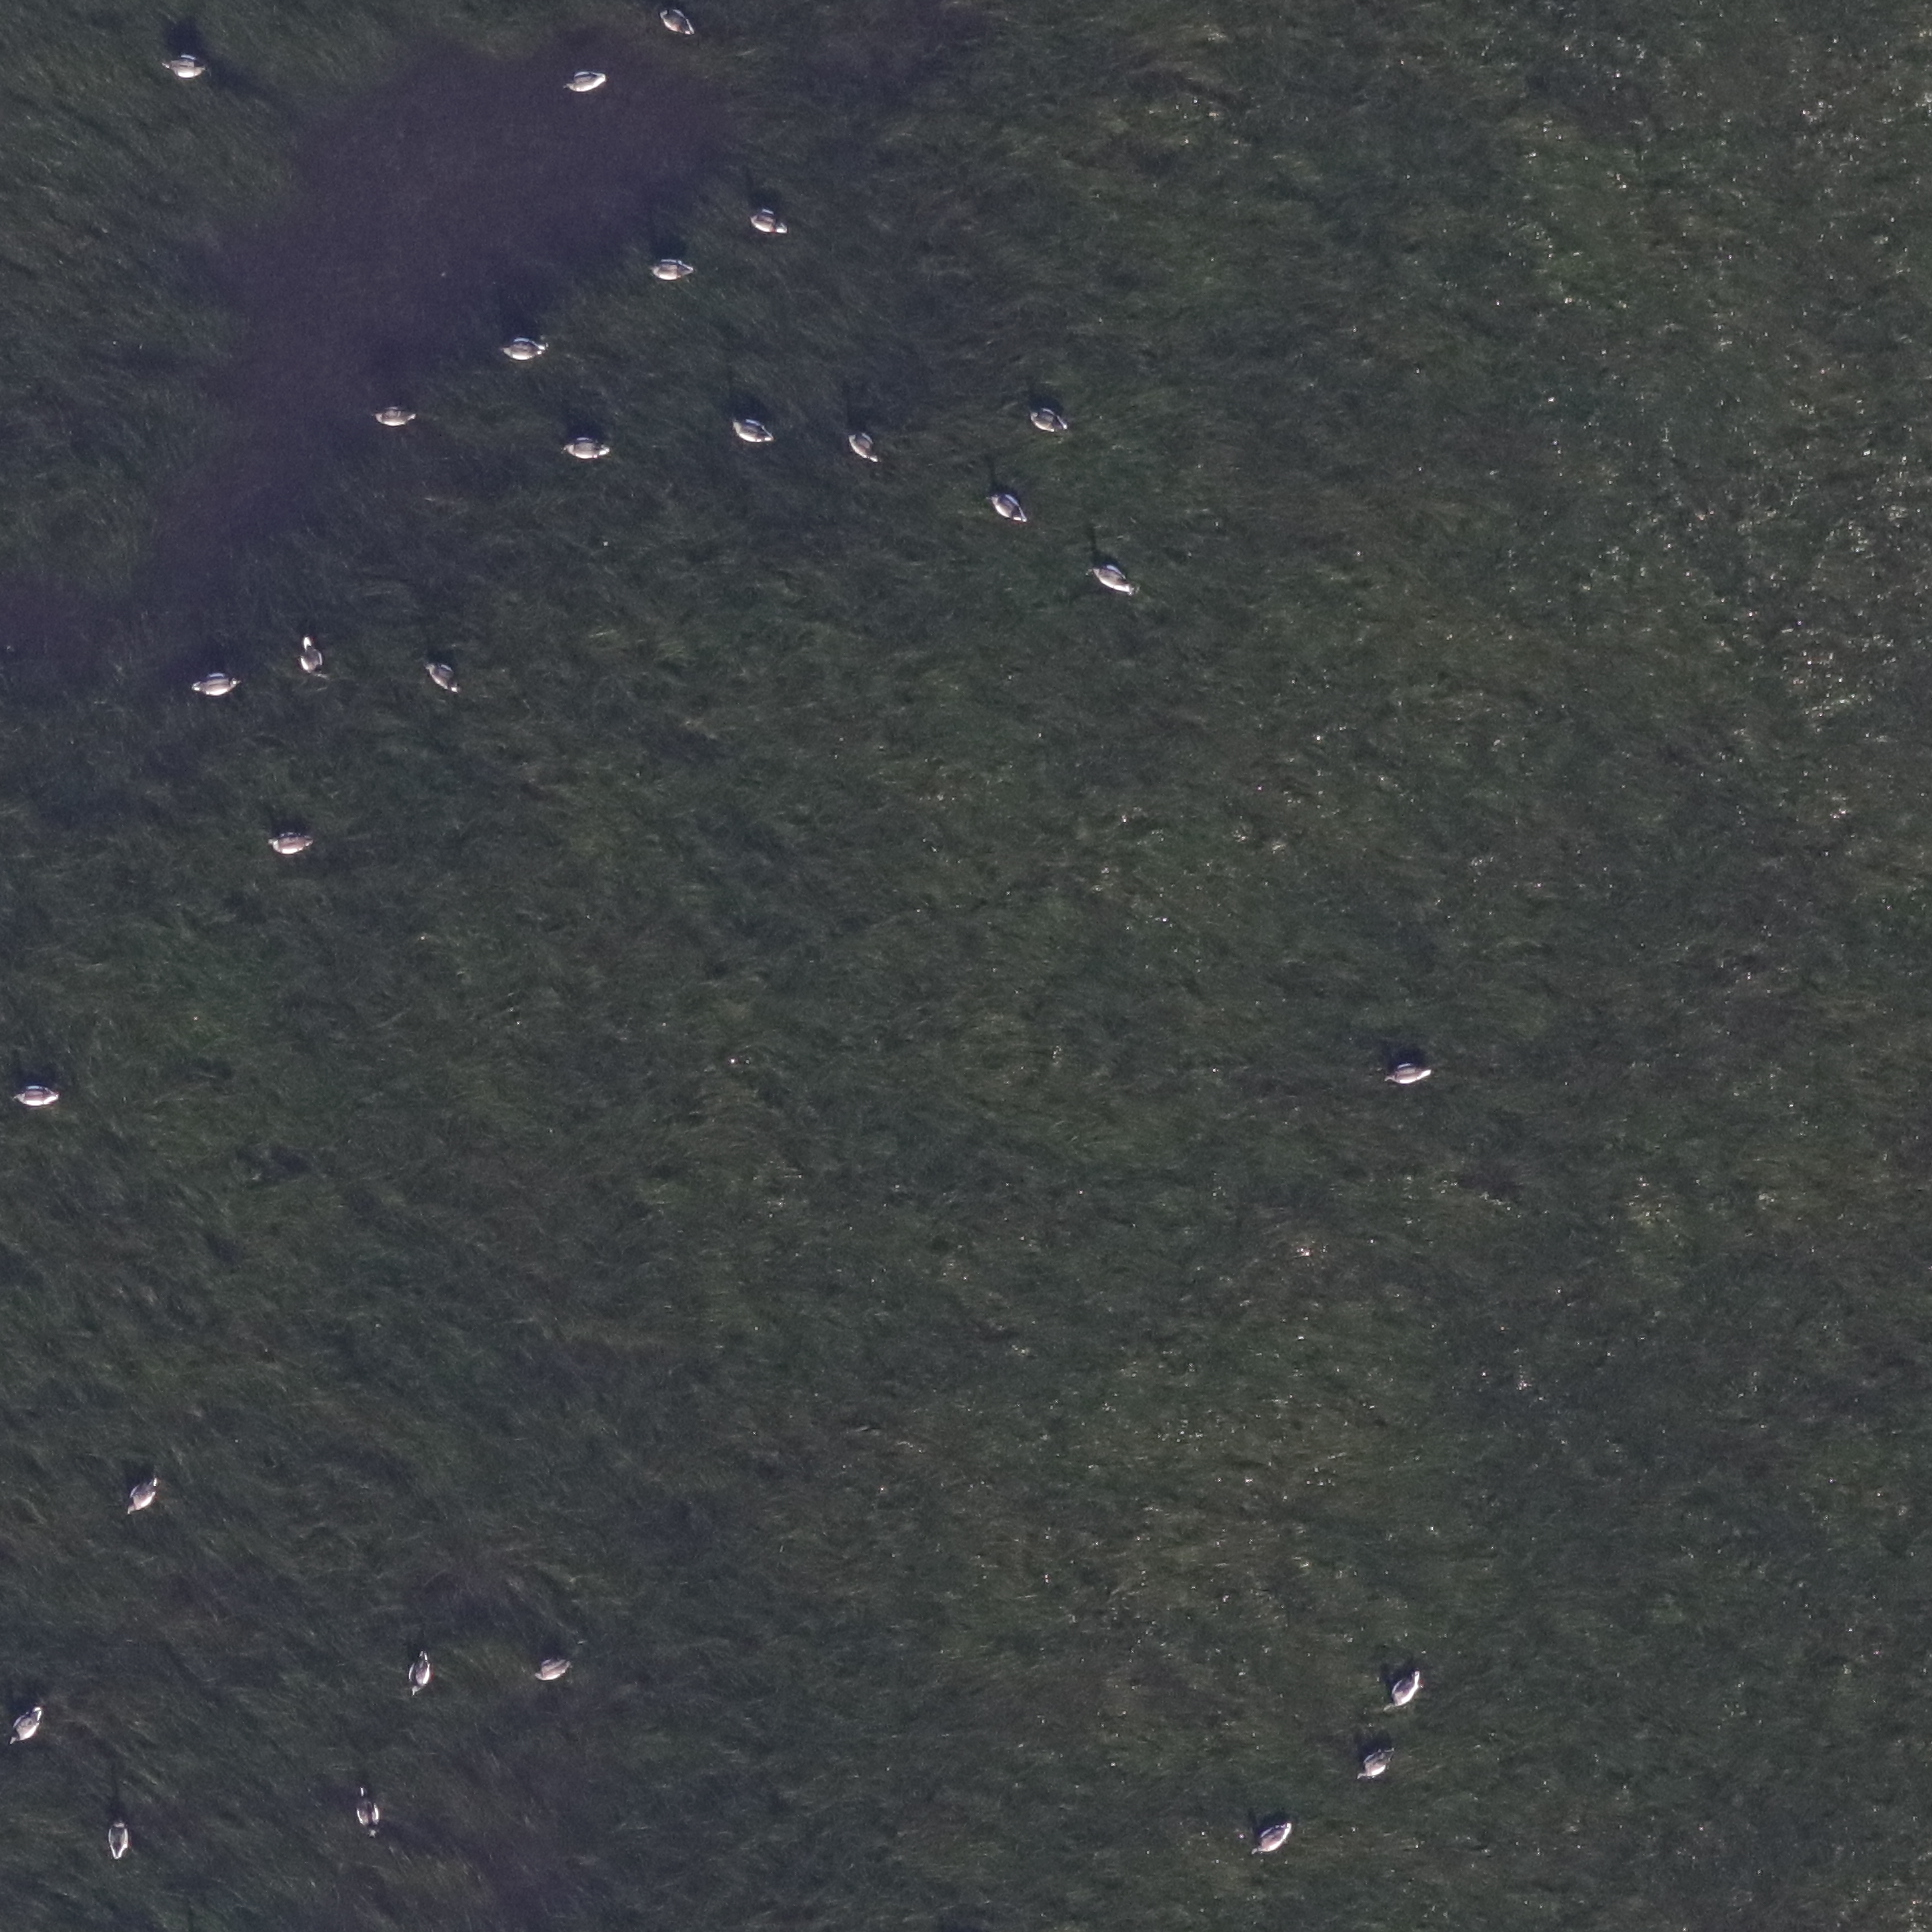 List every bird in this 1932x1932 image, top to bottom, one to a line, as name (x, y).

brant (676, 21)
brant (185, 66)
brant (583, 80)
brant (766, 220)
brant (672, 270)
brant (522, 348)
brant (396, 416)
brant (1048, 420)
brant (751, 430)
brant (863, 446)
brant (585, 447)
brant (1008, 506)
brant (1112, 576)
brant (312, 658)
brant (441, 674)
brant (216, 685)
brant (292, 843)
brant (1407, 1073)
brant (37, 1094)
brant (143, 1495)
brant (550, 1670)
brant (419, 1671)
brant (1403, 1689)
brant (26, 1724)
brant (1374, 1765)
brant (369, 1812)
brant (118, 1838)
brant (1271, 1839)